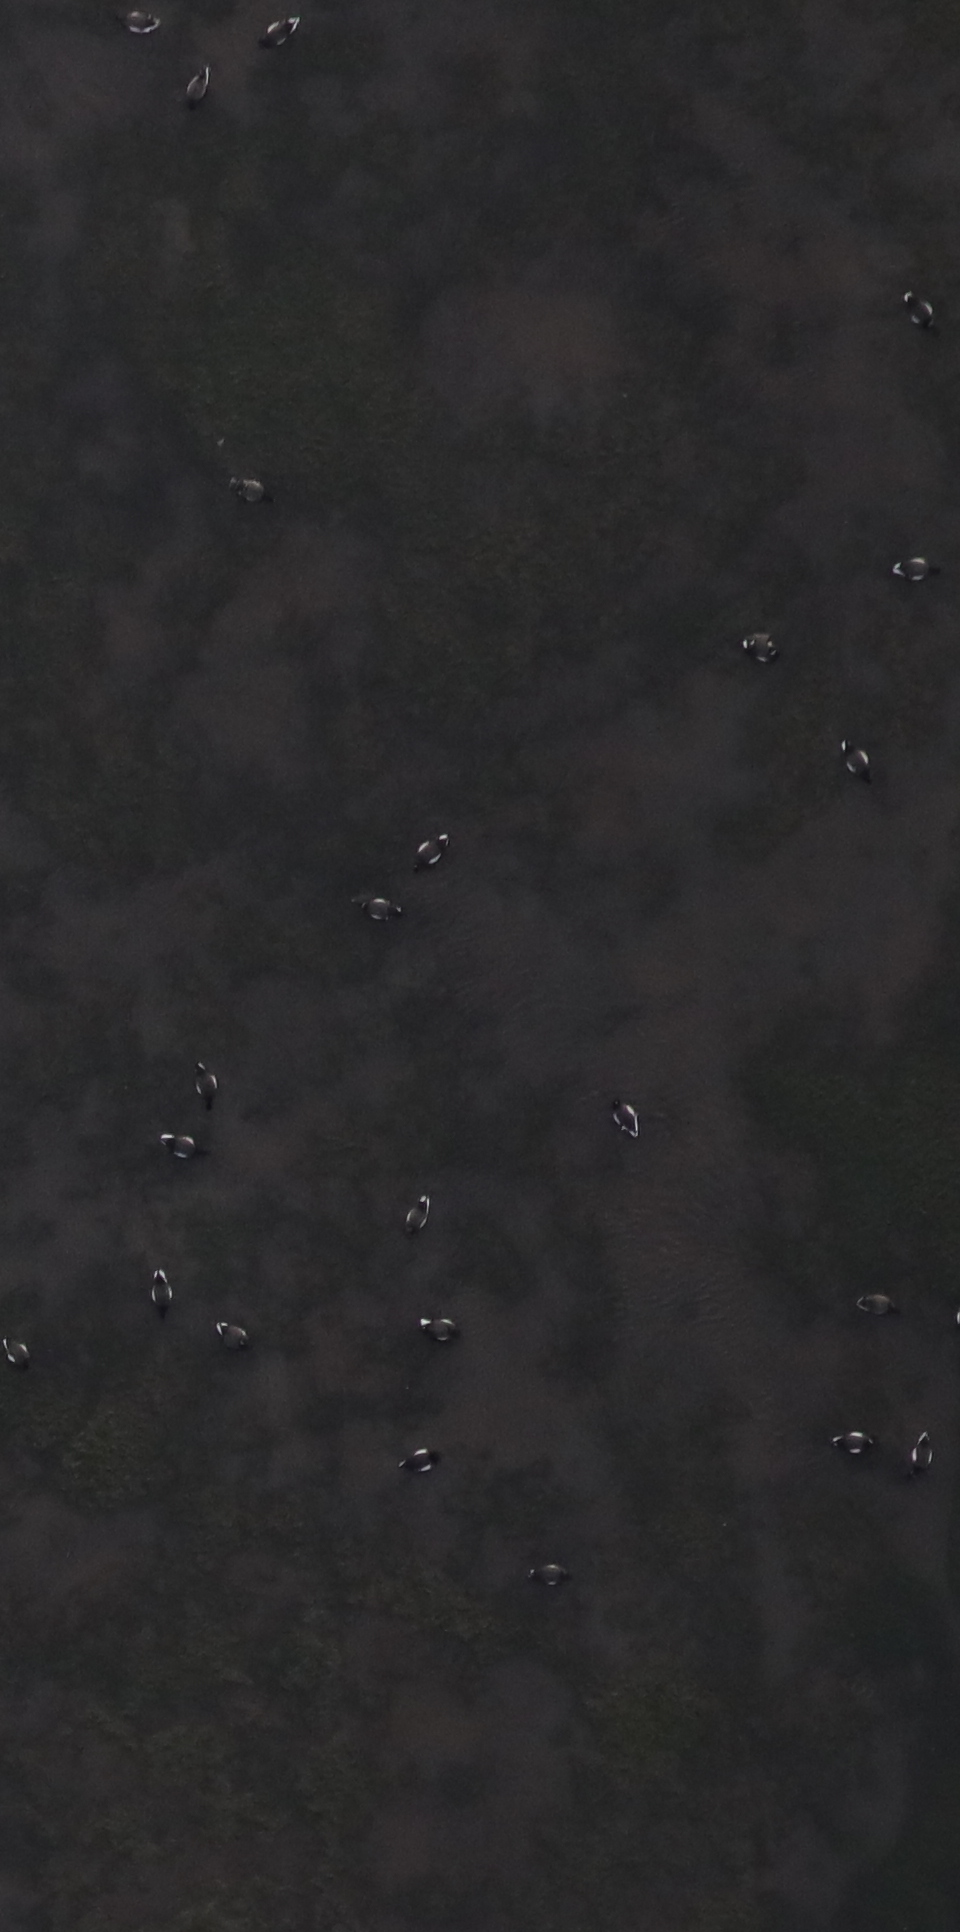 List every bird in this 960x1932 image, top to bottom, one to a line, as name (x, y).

brant (138, 20)
brant (280, 33)
brant (196, 85)
brant (919, 311)
brant (250, 489)
brant (913, 570)
brant (760, 647)
brant (856, 760)
brant (430, 852)
brant (380, 908)
brant (206, 1084)
brant (626, 1118)
brant (183, 1145)
brant (417, 1215)
brant (163, 1291)
brant (878, 1302)
brant (441, 1327)
brant (233, 1334)
brant (16, 1353)
brant (854, 1442)
brant (918, 1452)
brant (421, 1461)
brant (549, 1576)